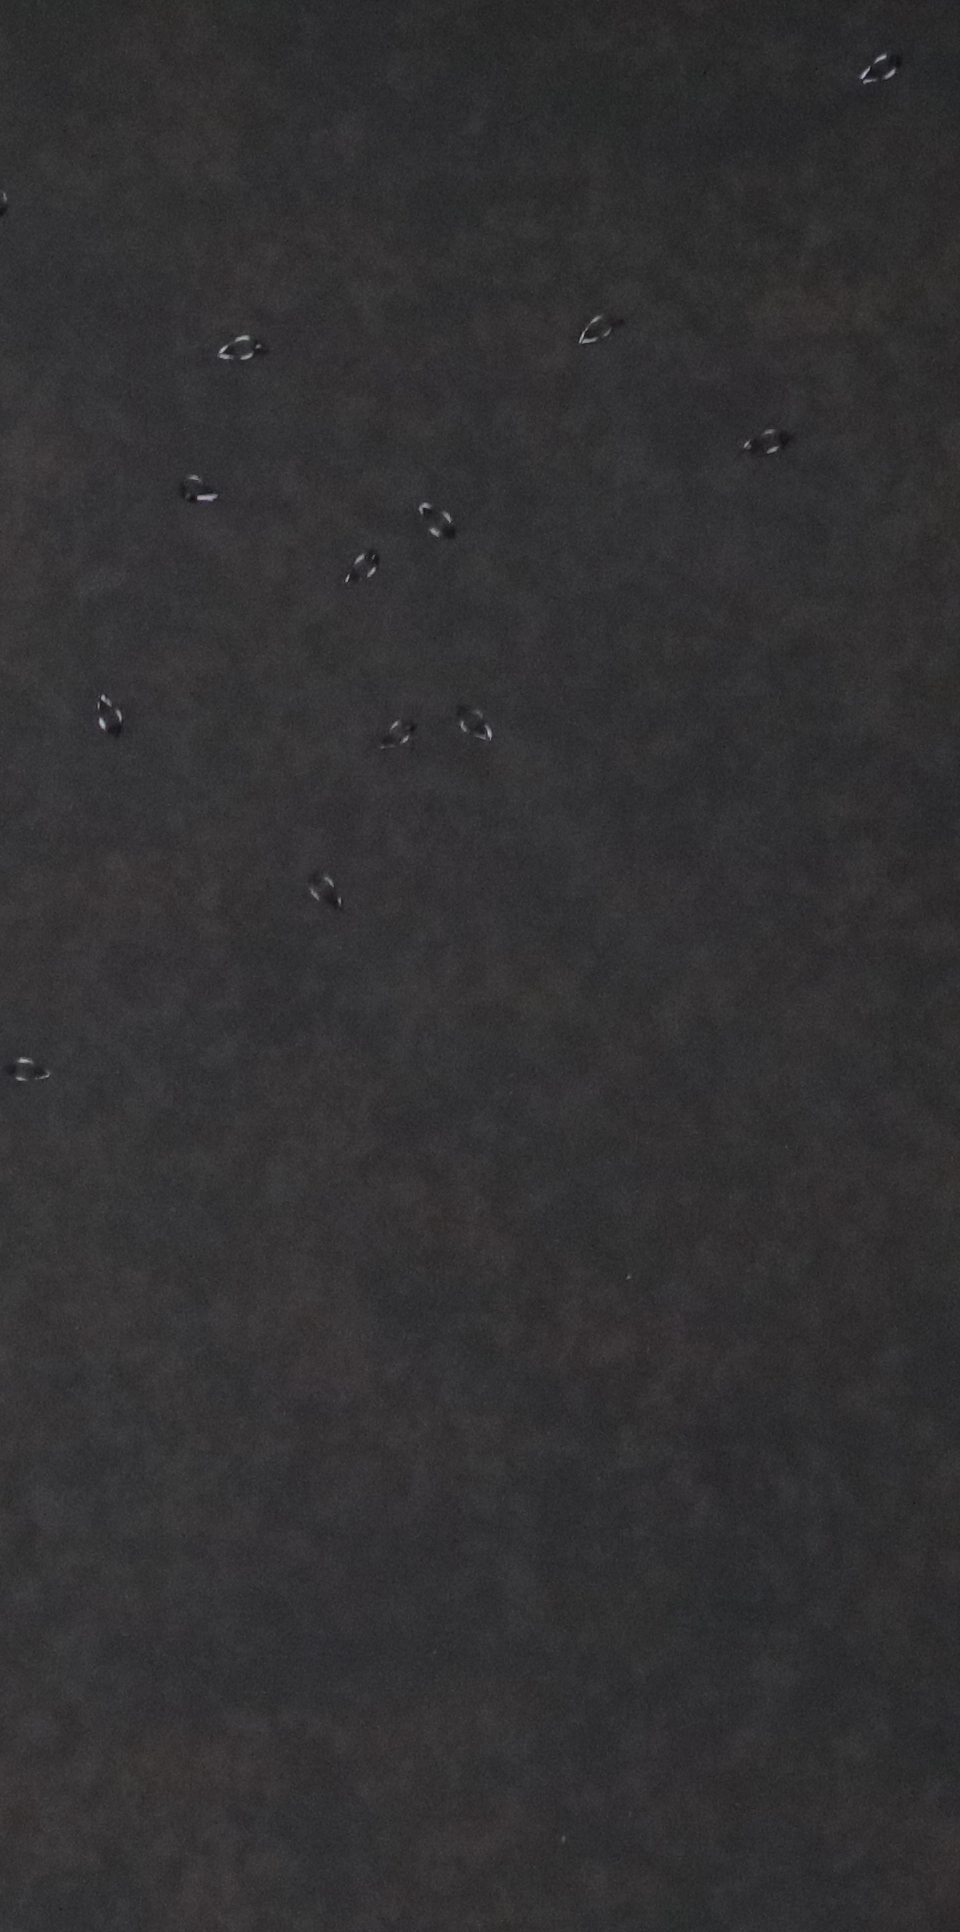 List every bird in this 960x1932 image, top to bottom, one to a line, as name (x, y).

brant (881, 69)
brant (600, 328)
brant (240, 348)
brant (767, 443)
brant (197, 491)
brant (439, 522)
brant (364, 565)
brant (110, 716)
brant (475, 725)
brant (399, 734)
brant (324, 890)
brant (27, 1070)